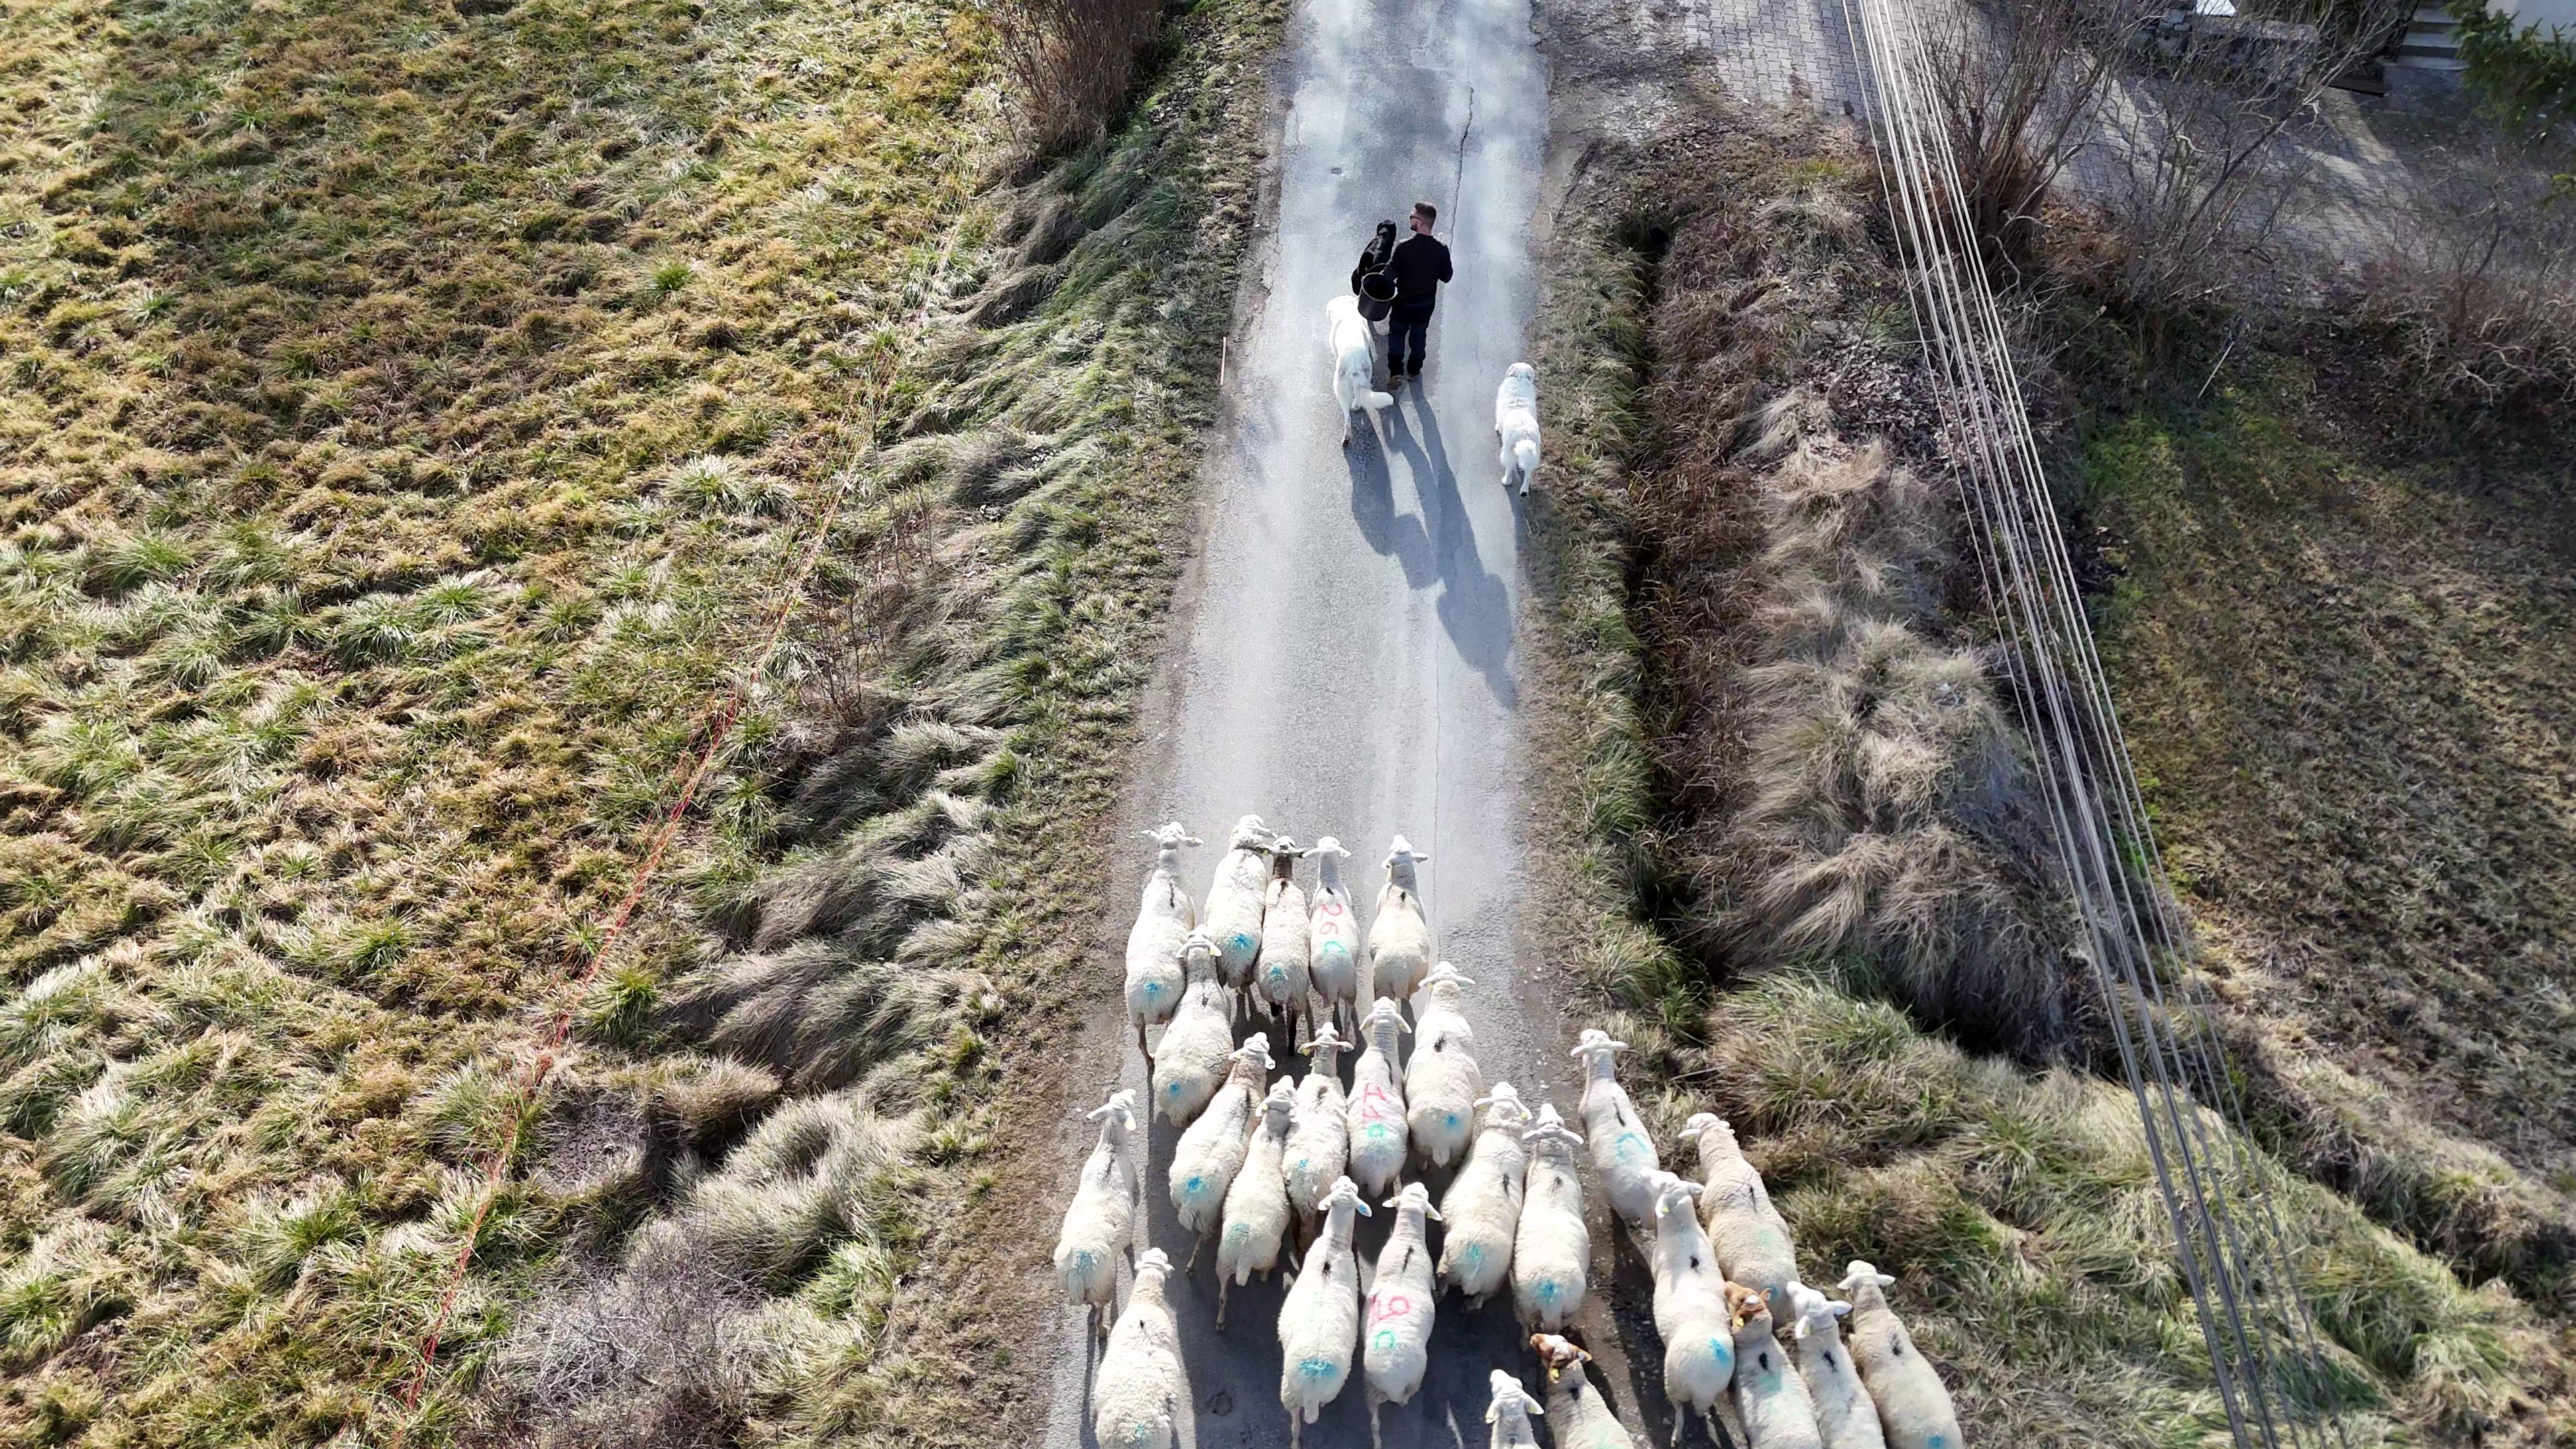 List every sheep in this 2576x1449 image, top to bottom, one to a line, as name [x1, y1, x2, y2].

sheep [1204, 814, 1274, 988]
sheep [1125, 822, 1205, 1068]
sheep [1368, 834, 1430, 1020]
sheep [1255, 836, 1309, 1010]
sheep [1302, 836, 1362, 1007]
sheep [1153, 924, 1234, 1127]
sheep [1403, 961, 1480, 1166]
sheep [1346, 996, 1415, 1197]
sheep [1284, 1021, 1354, 1219]
sheep [1570, 1028, 1663, 1227]
sheep [1169, 1032, 1276, 1278]
sheep [1215, 1077, 1302, 1331]
sheep [1438, 1082, 1532, 1307]
sheep [1054, 1088, 1136, 1340]
sheep [1514, 1103, 1591, 1327]
sheep [1678, 1112, 1799, 1324]
sheep [1637, 1168, 1735, 1449]
sheep [1278, 1175, 1372, 1449]
sheep [1359, 1181, 1441, 1449]
sheep [1094, 1247, 1181, 1448]
sheep [1836, 1260, 1964, 1449]
sheep [1723, 1280, 1823, 1448]
sheep [1786, 1281, 1886, 1449]
sheep [1529, 1334, 1635, 1449]
sheep [1485, 1368, 1543, 1449]